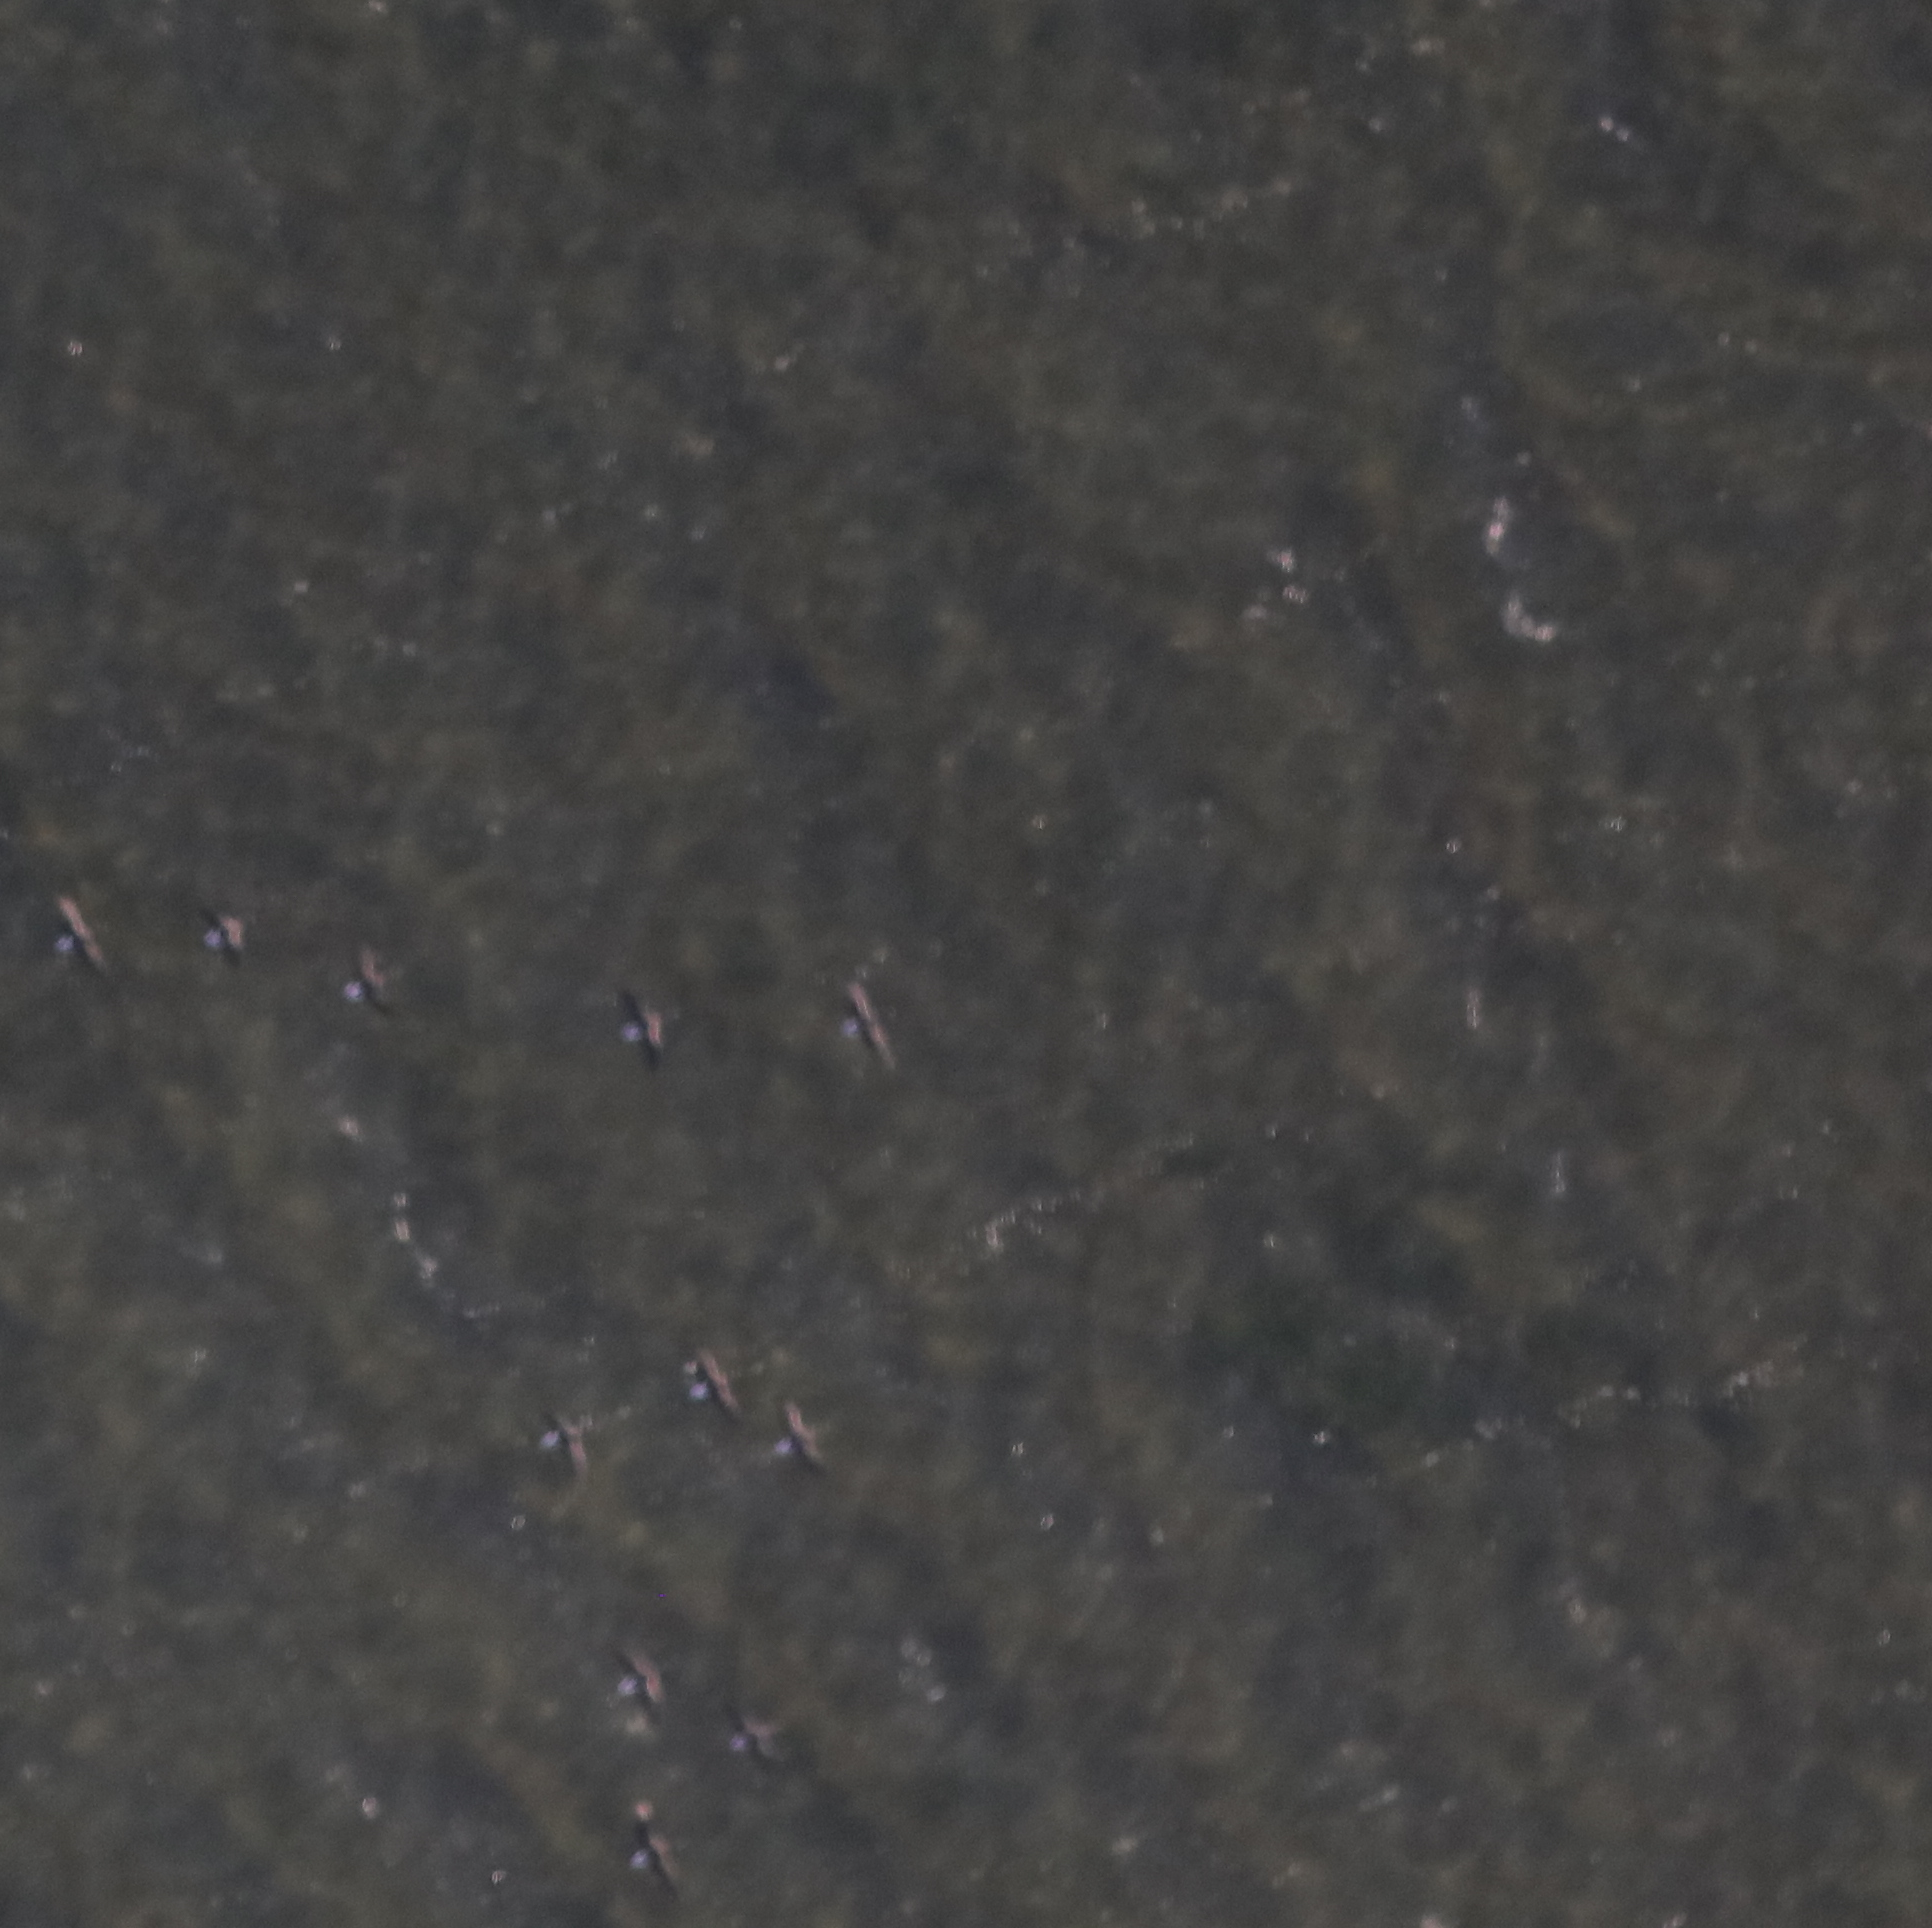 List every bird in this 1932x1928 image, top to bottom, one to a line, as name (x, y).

brant (76, 931)
brant (227, 934)
brant (370, 984)
brant (870, 1021)
brant (637, 1028)
brant (713, 1383)
brant (795, 1432)
brant (569, 1433)
brant (642, 1677)
brant (749, 1732)
brant (655, 1857)